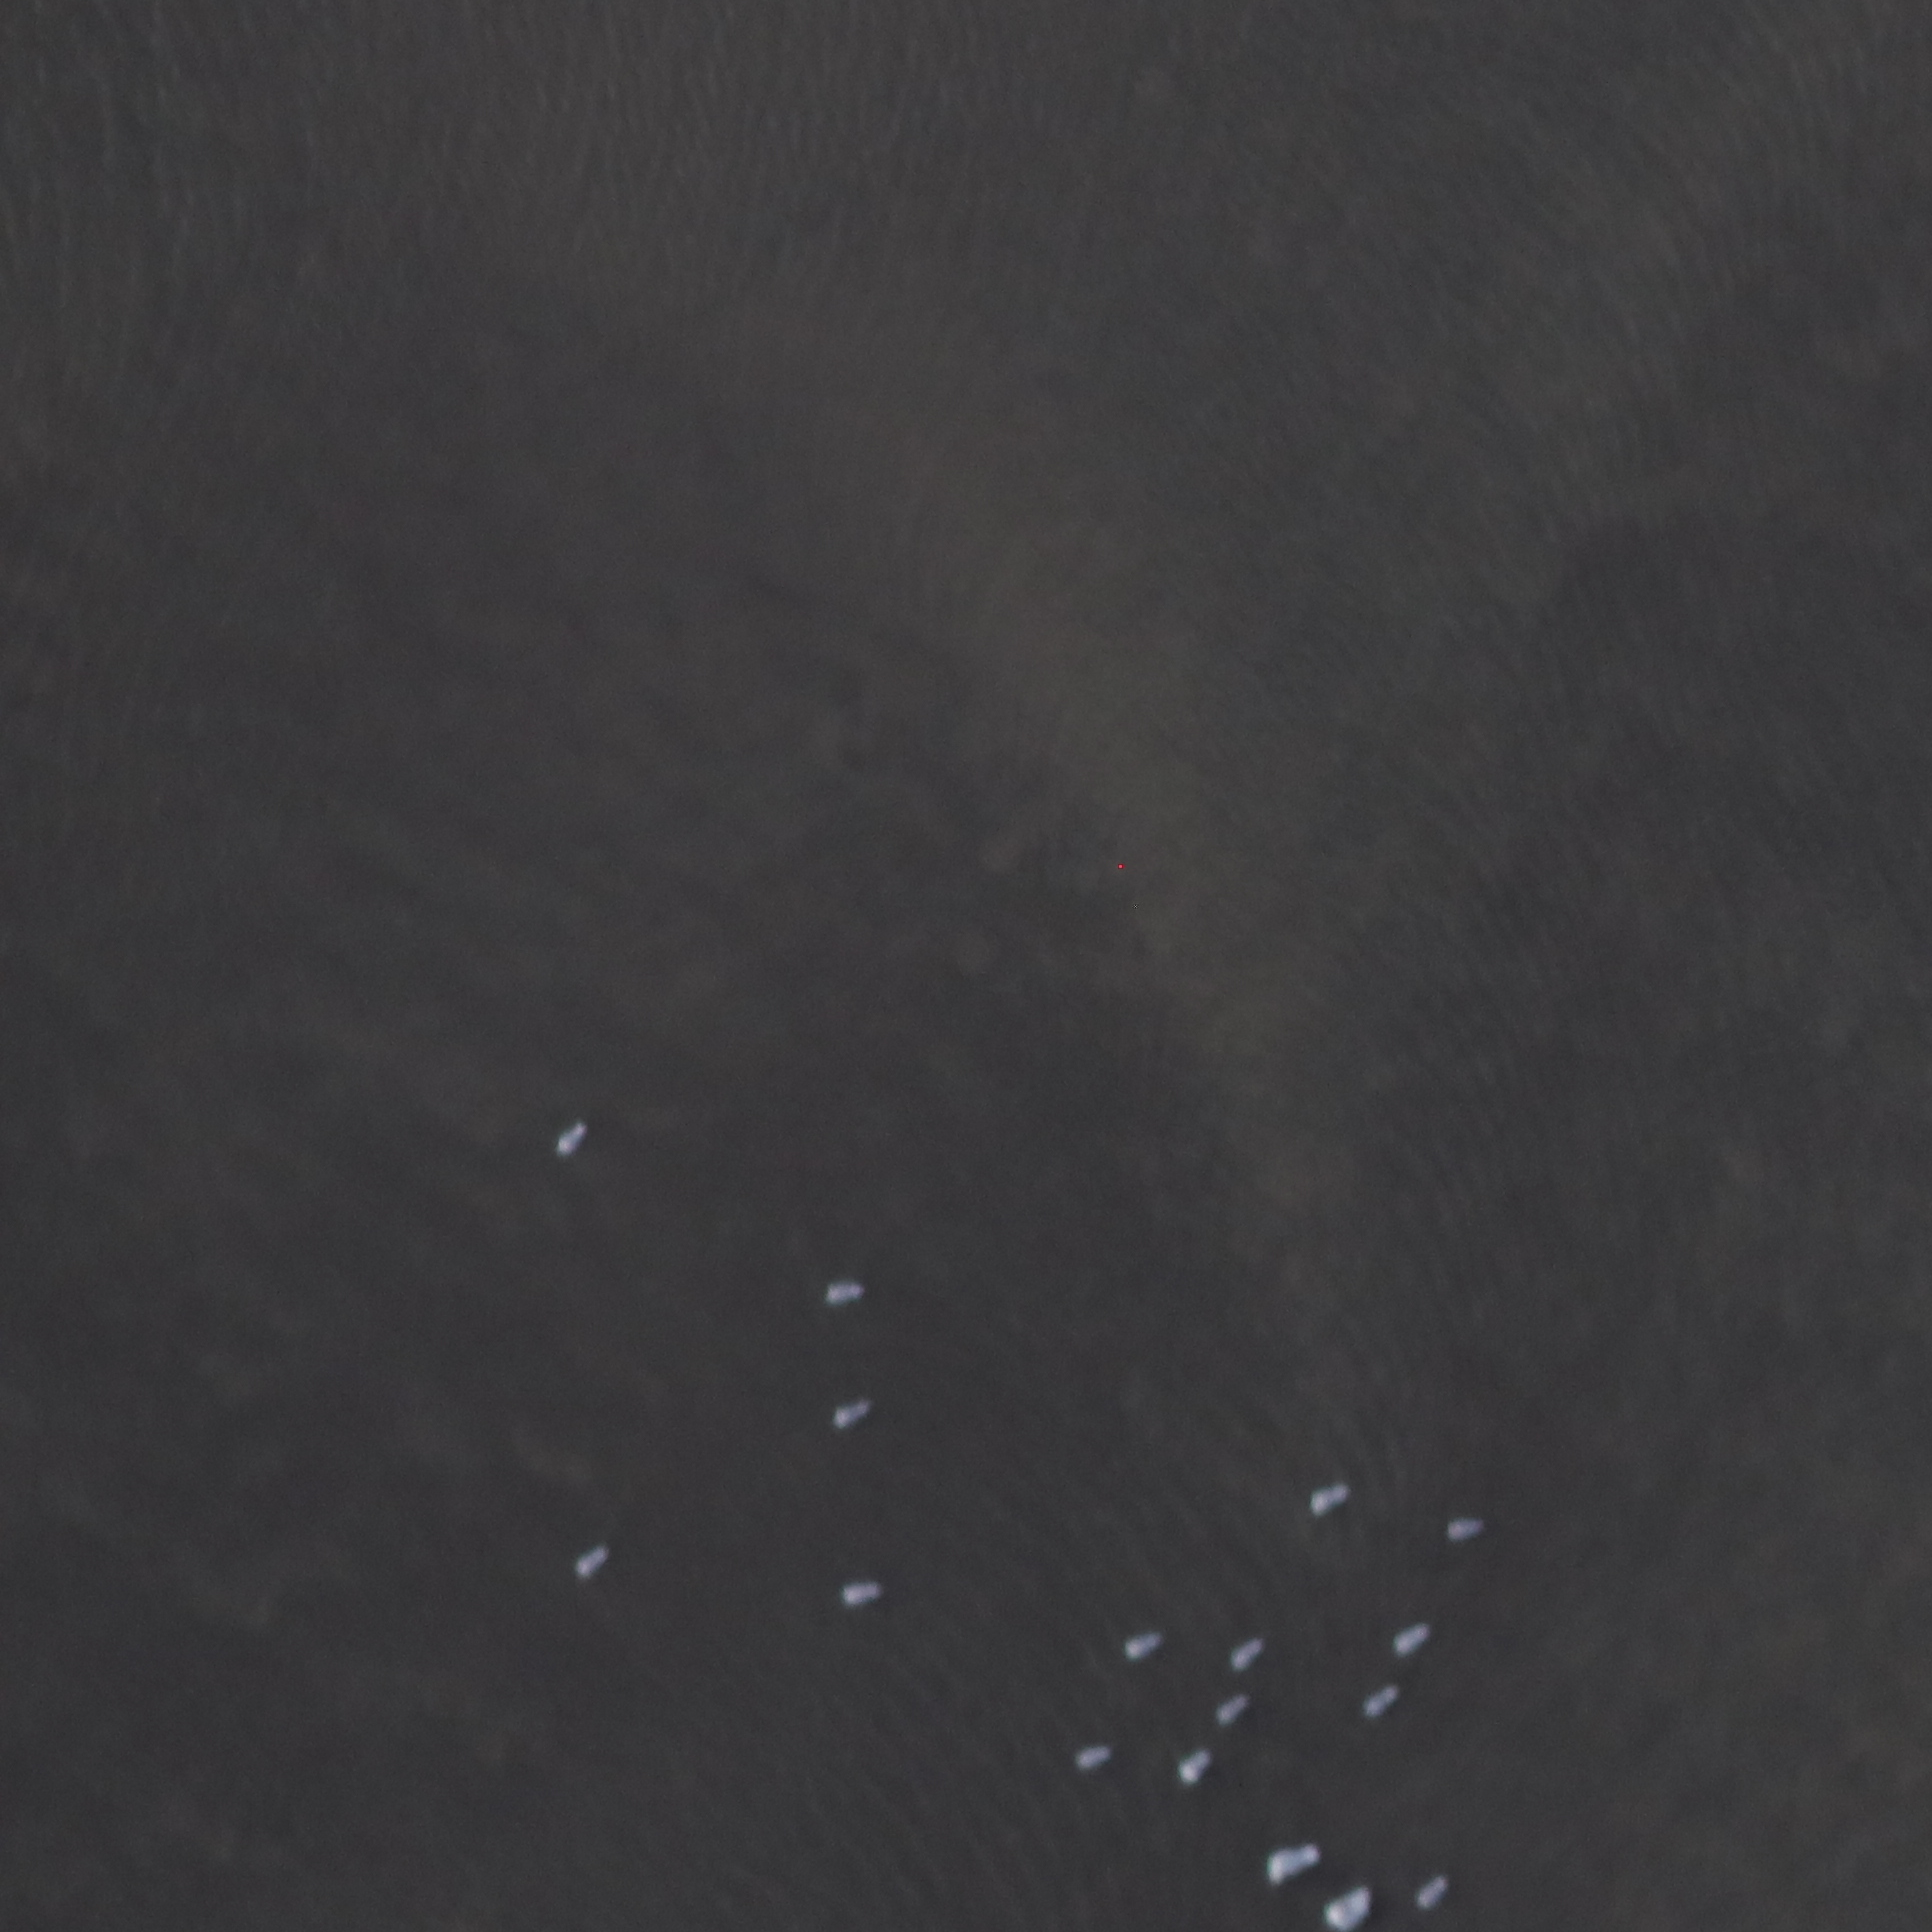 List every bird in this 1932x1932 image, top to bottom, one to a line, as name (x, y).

emperor goose (574, 1140)
emperor goose (845, 1291)
emperor goose (852, 1415)
emperor goose (1323, 1501)
emperor goose (1463, 1534)
emperor goose (593, 1562)
emperor goose (861, 1594)
emperor goose (1415, 1642)
emperor goose (1144, 1649)
emperor goose (1247, 1654)
emperor goose (1379, 1704)
emperor goose (1234, 1705)
emperor goose (1088, 1759)
emperor goose (1190, 1768)
emperor goose (1288, 1867)
emperor goose (1427, 1893)
emperor goose (1355, 1915)